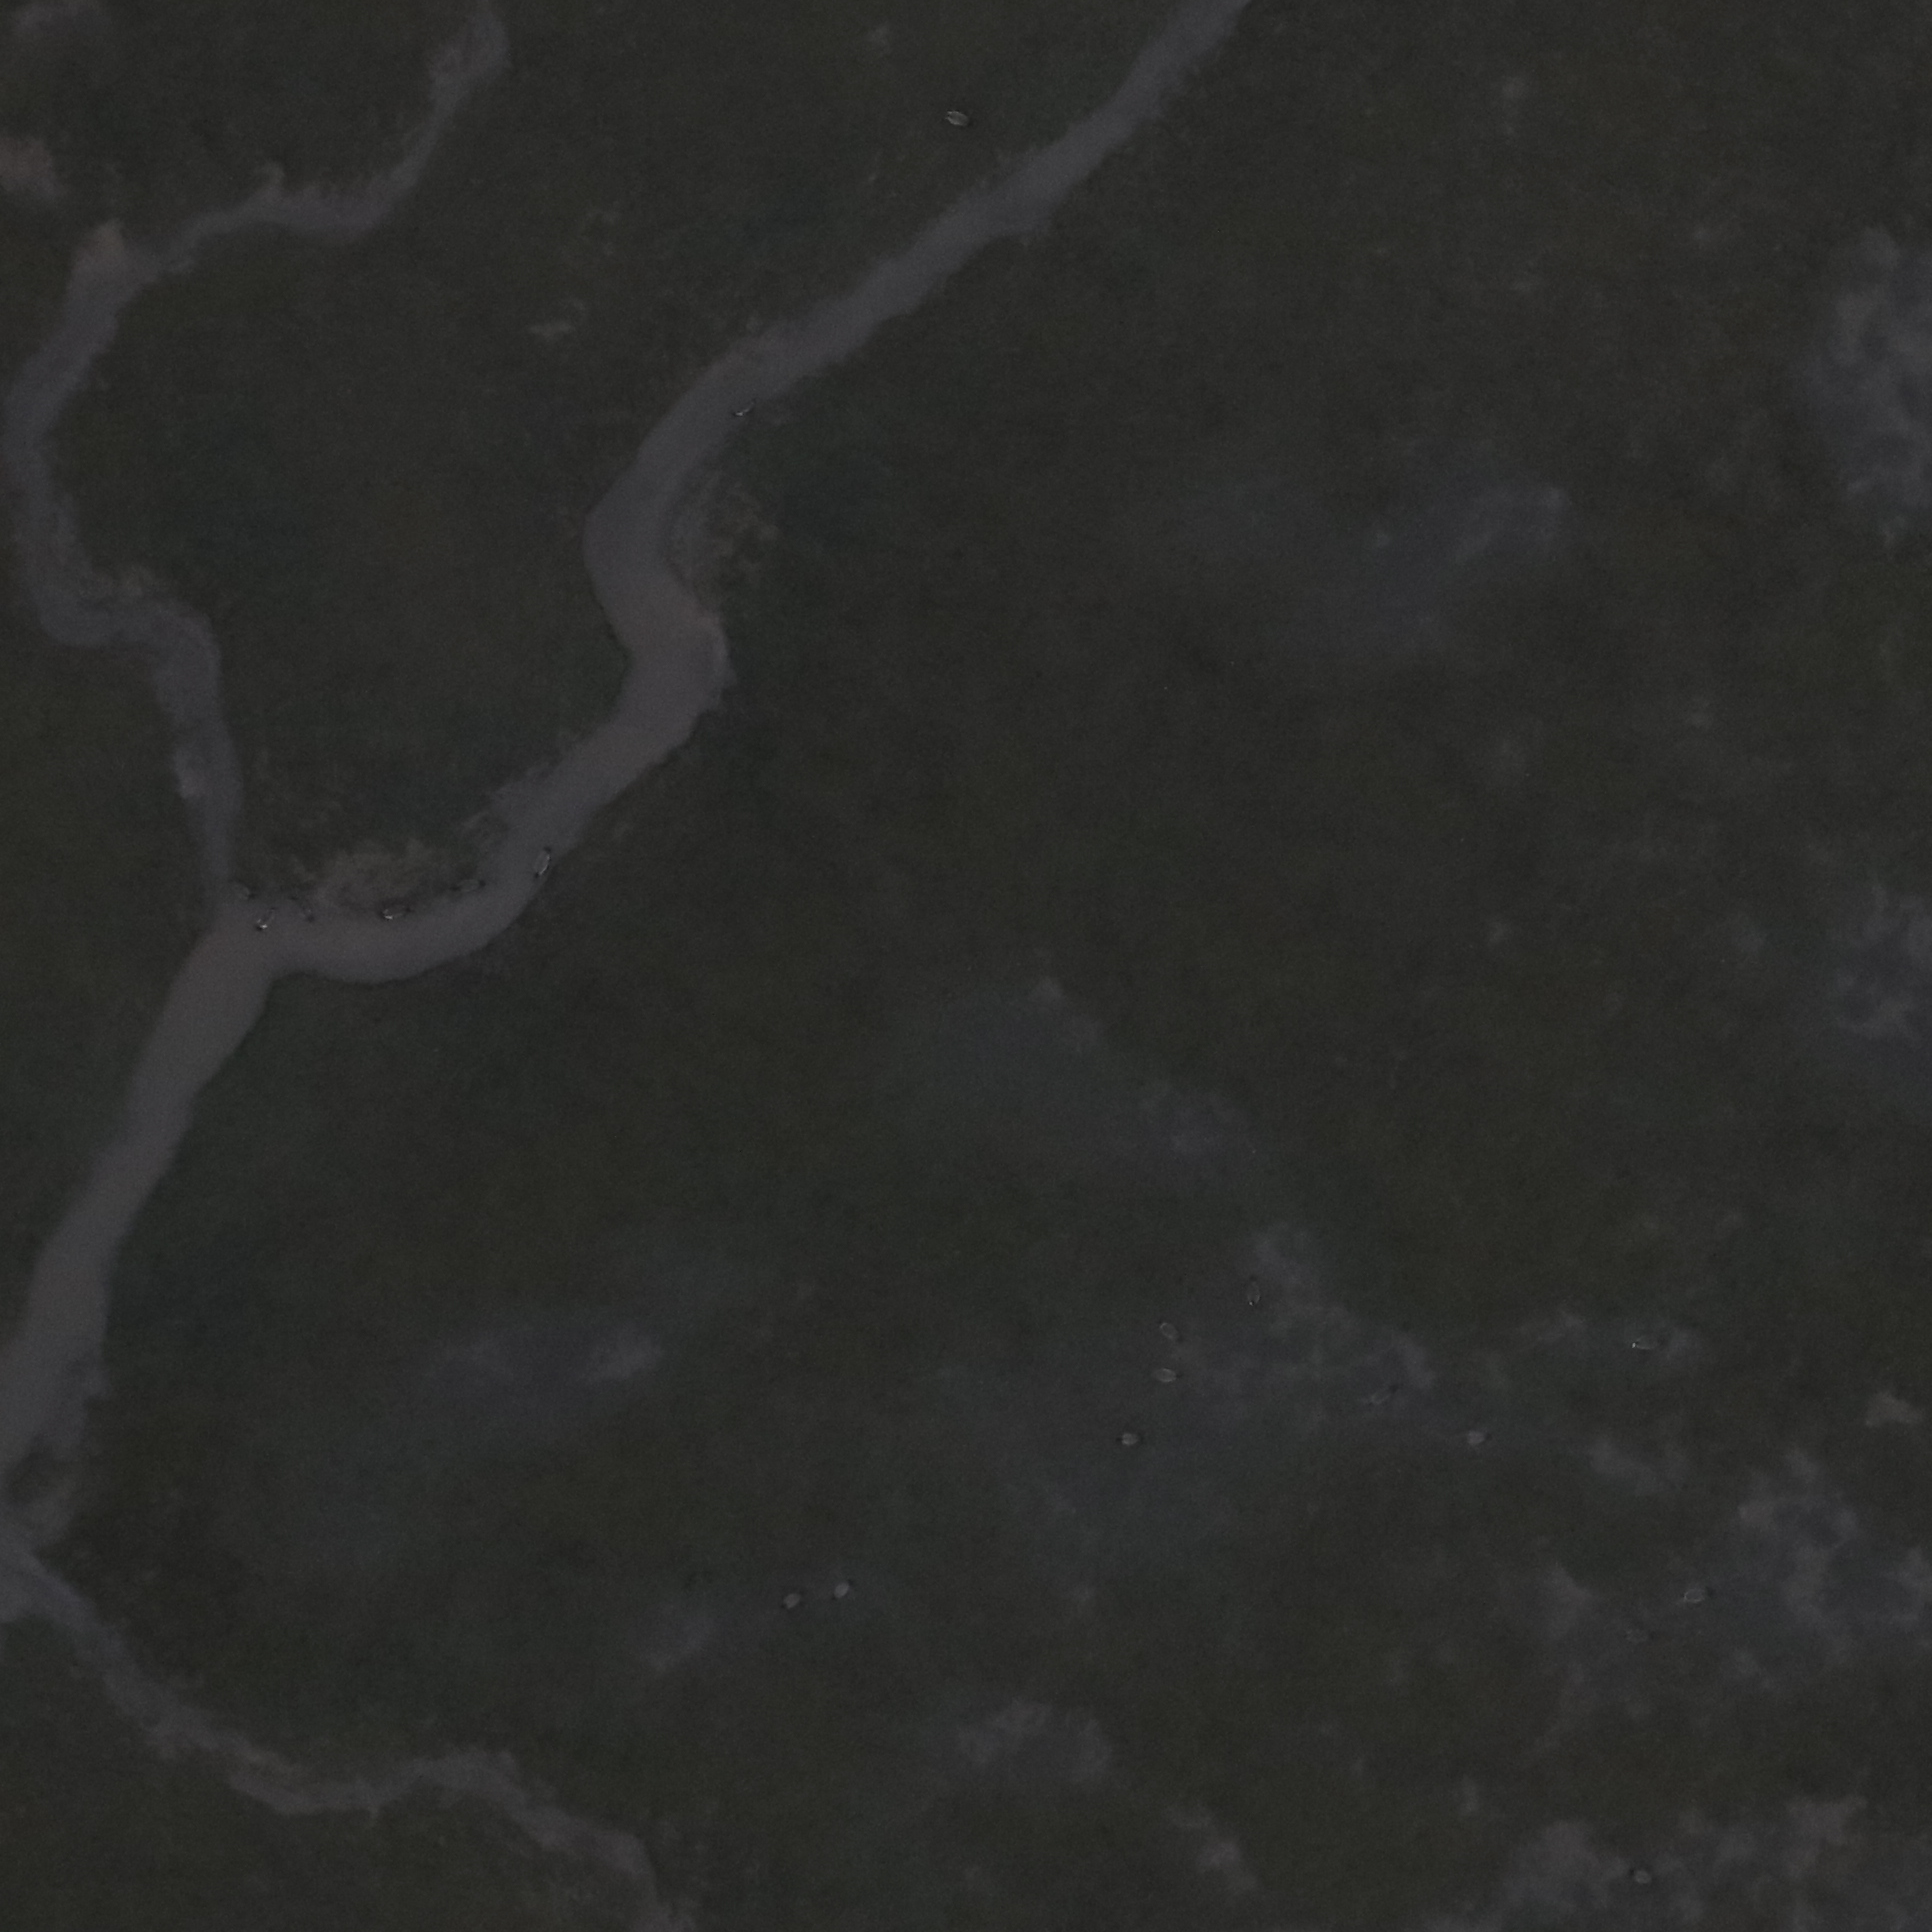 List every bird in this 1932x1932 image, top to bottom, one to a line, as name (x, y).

Canada goose (962, 118)
Canada goose (750, 398)
Canada goose (546, 860)
Canada goose (475, 881)
Canada goose (246, 891)
Canada goose (316, 906)
Canada goose (403, 910)
Canada goose (263, 917)
Canada goose (1257, 1293)
Canada goose (1169, 1338)
Canada goose (1649, 1342)
Canada goose (1168, 1372)
Canada goose (1381, 1397)
Canada goose (1129, 1442)
Canada goose (1470, 1442)
Canada goose (841, 1595)
Canada goose (1705, 1596)
Canada goose (786, 1604)
Canada goose (1644, 1630)
Canada goose (1640, 1875)